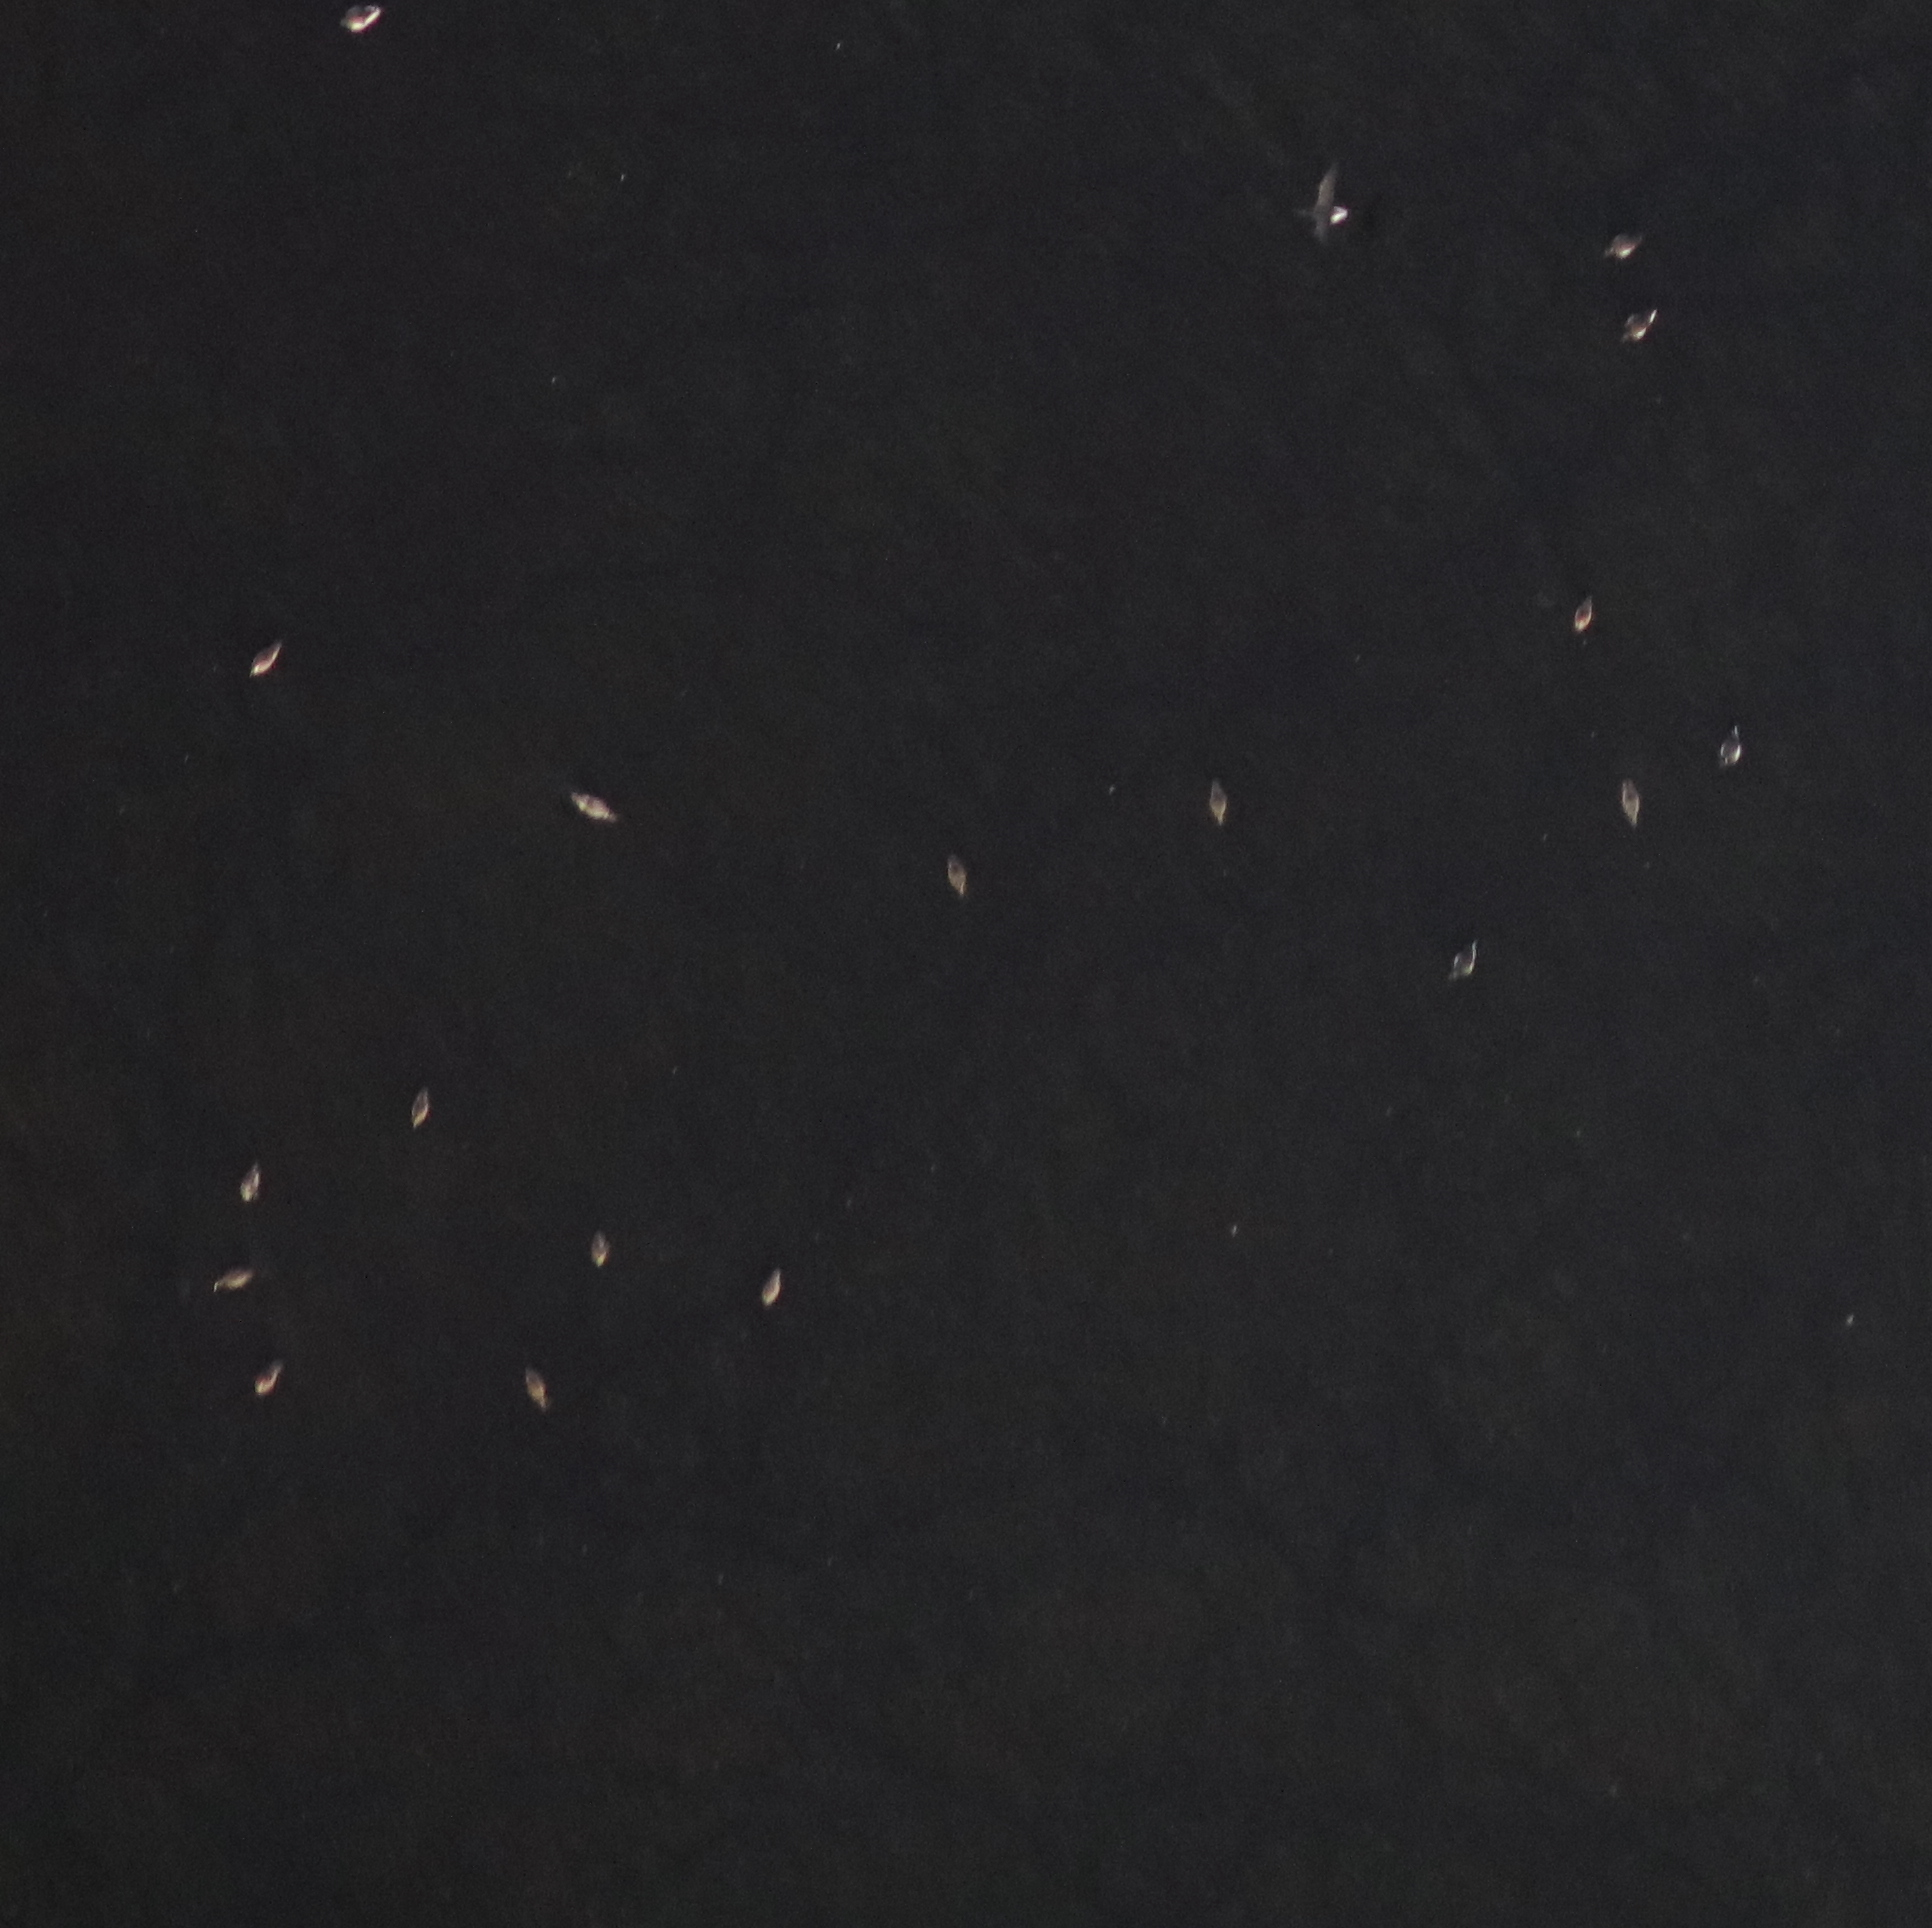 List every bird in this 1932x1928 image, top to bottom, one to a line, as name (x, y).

brant (360, 17)
brant (1330, 213)
brant (1622, 244)
brant (1638, 325)
brant (1582, 614)
other bird (264, 659)
brant (1730, 750)
other bird (1631, 799)
other bird (583, 800)
brant (1217, 800)
other bird (960, 872)
brant (1463, 962)
other bird (425, 1107)
other bird (256, 1179)
other bird (604, 1249)
other bird (234, 1280)
other bird (765, 1293)
other bird (266, 1379)
other bird (535, 1390)